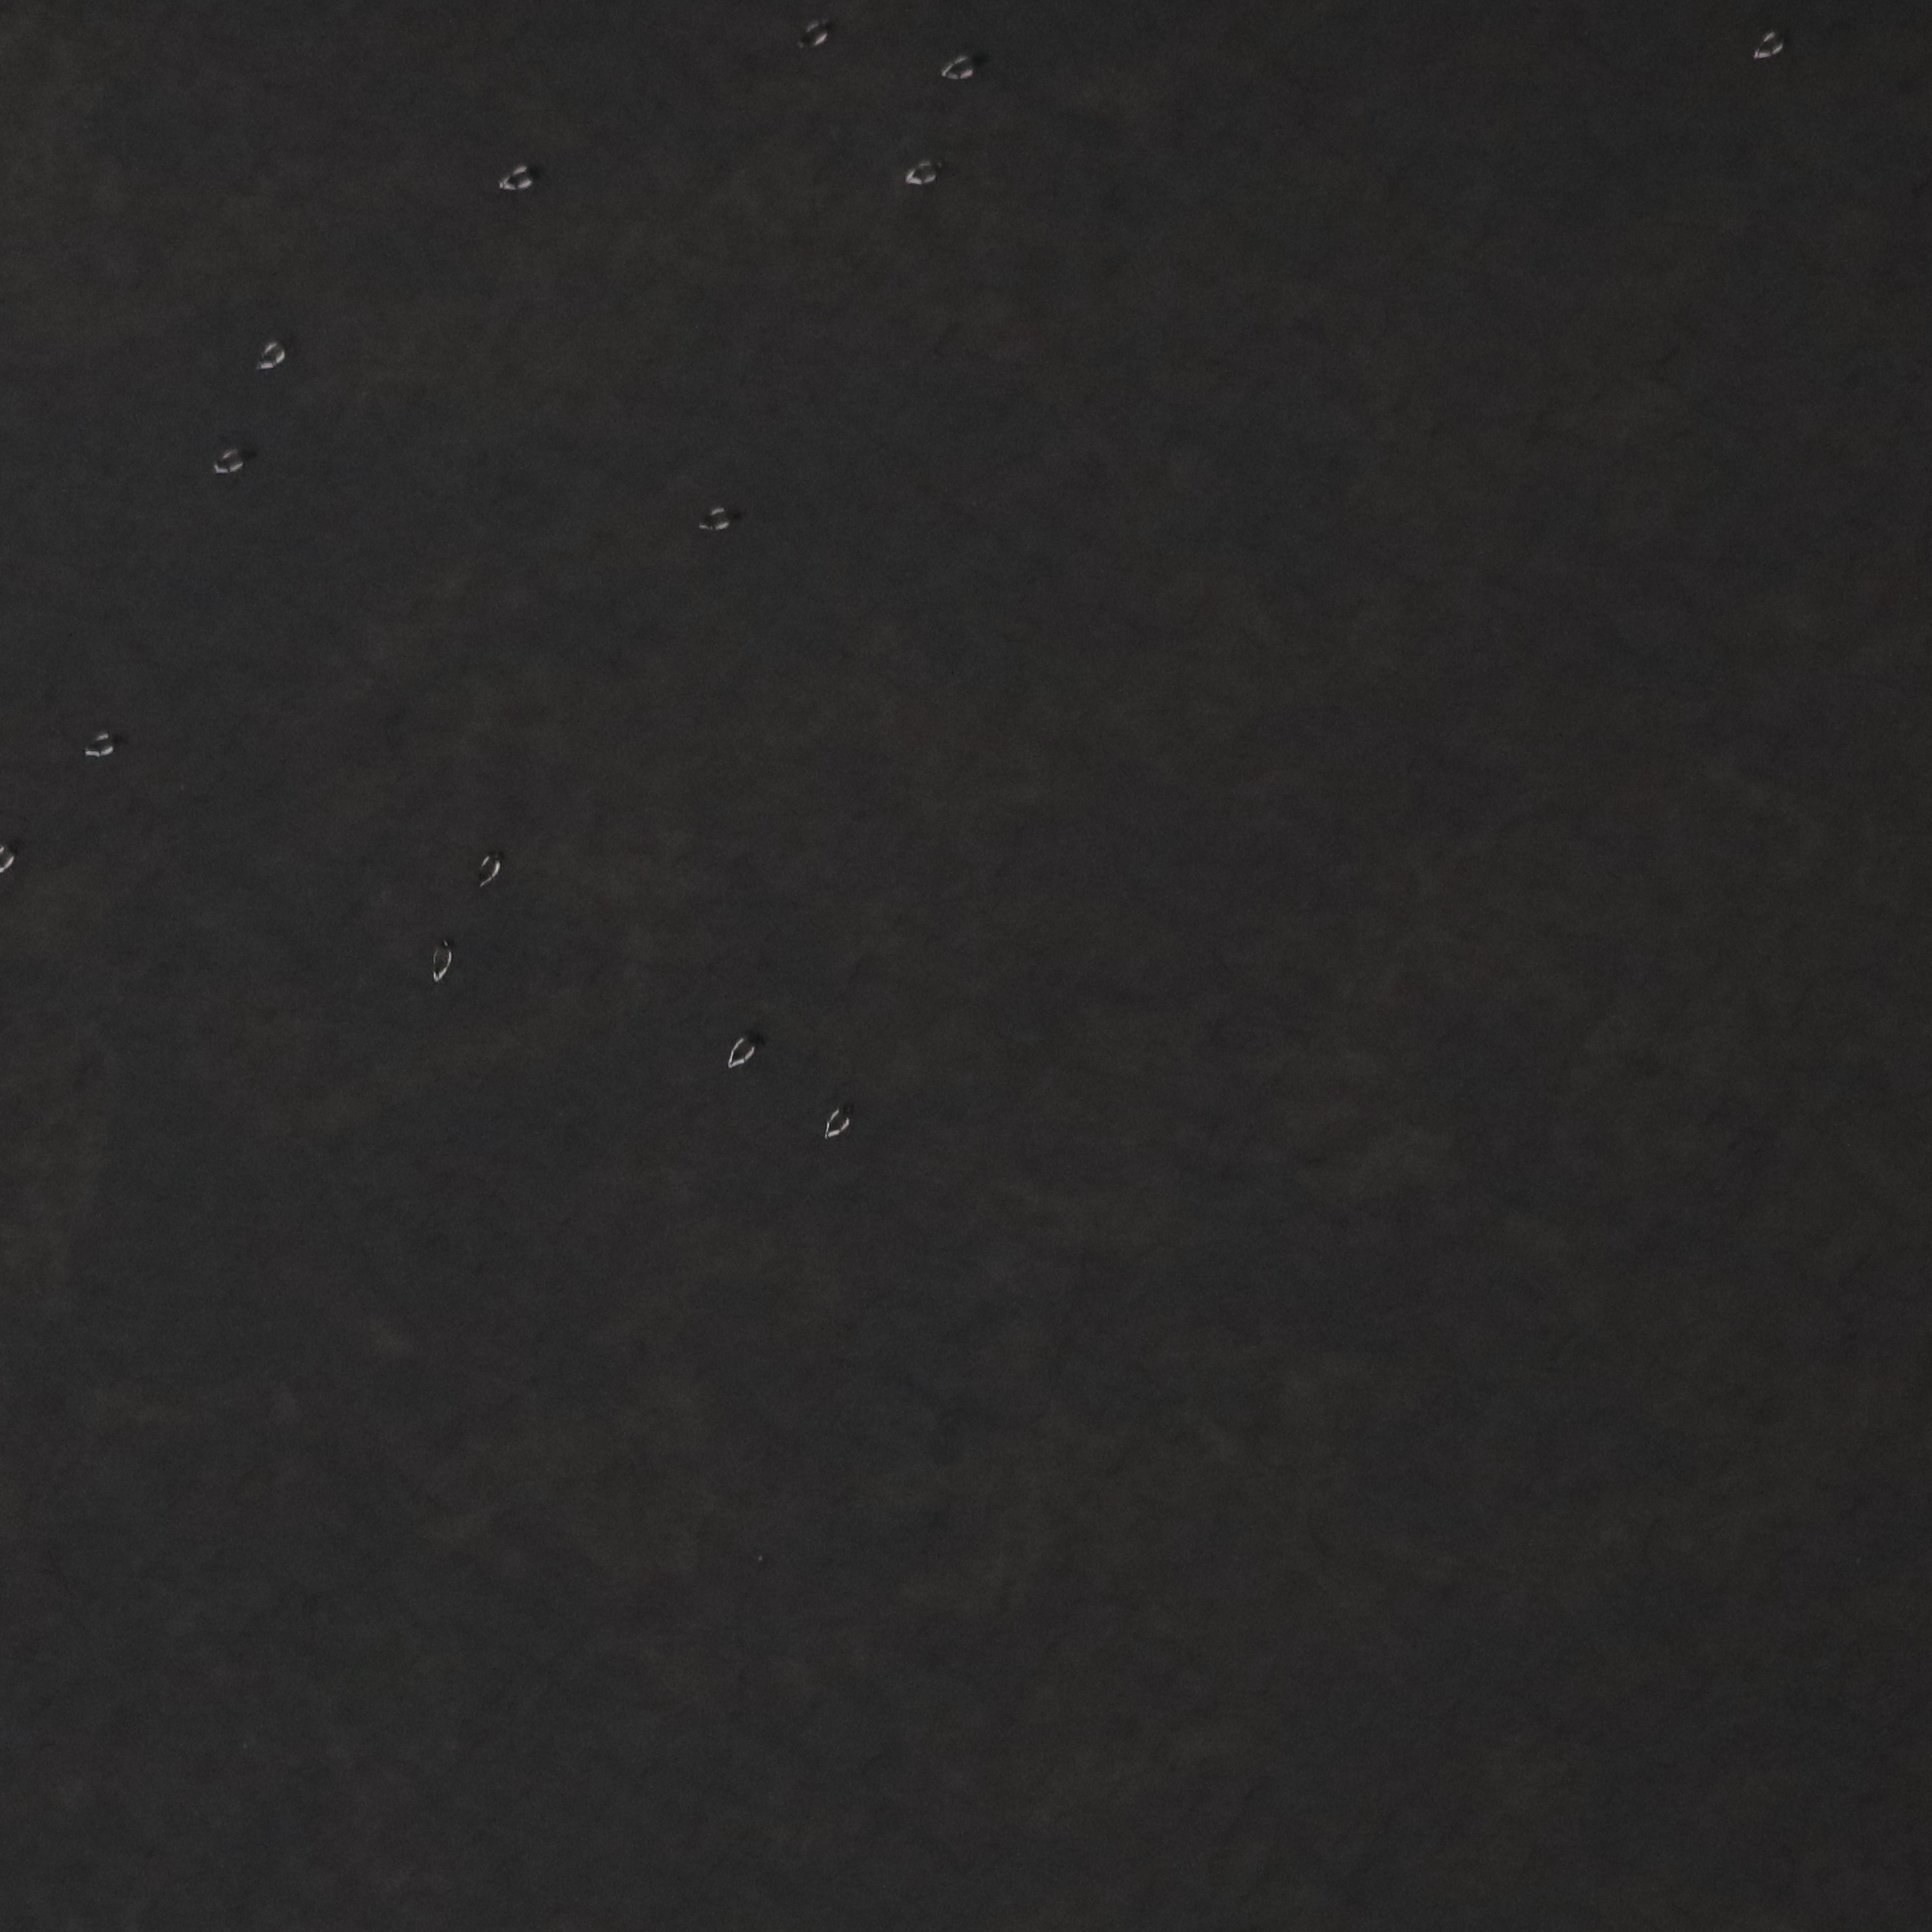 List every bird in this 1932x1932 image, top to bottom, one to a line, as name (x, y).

brant (816, 35)
brant (1772, 41)
brant (962, 67)
brant (925, 170)
brant (520, 179)
brant (273, 356)
brant (232, 463)
brant (721, 518)
brant (101, 745)
brant (3, 859)
brant (490, 868)
brant (443, 960)
brant (742, 1050)
brant (838, 1122)